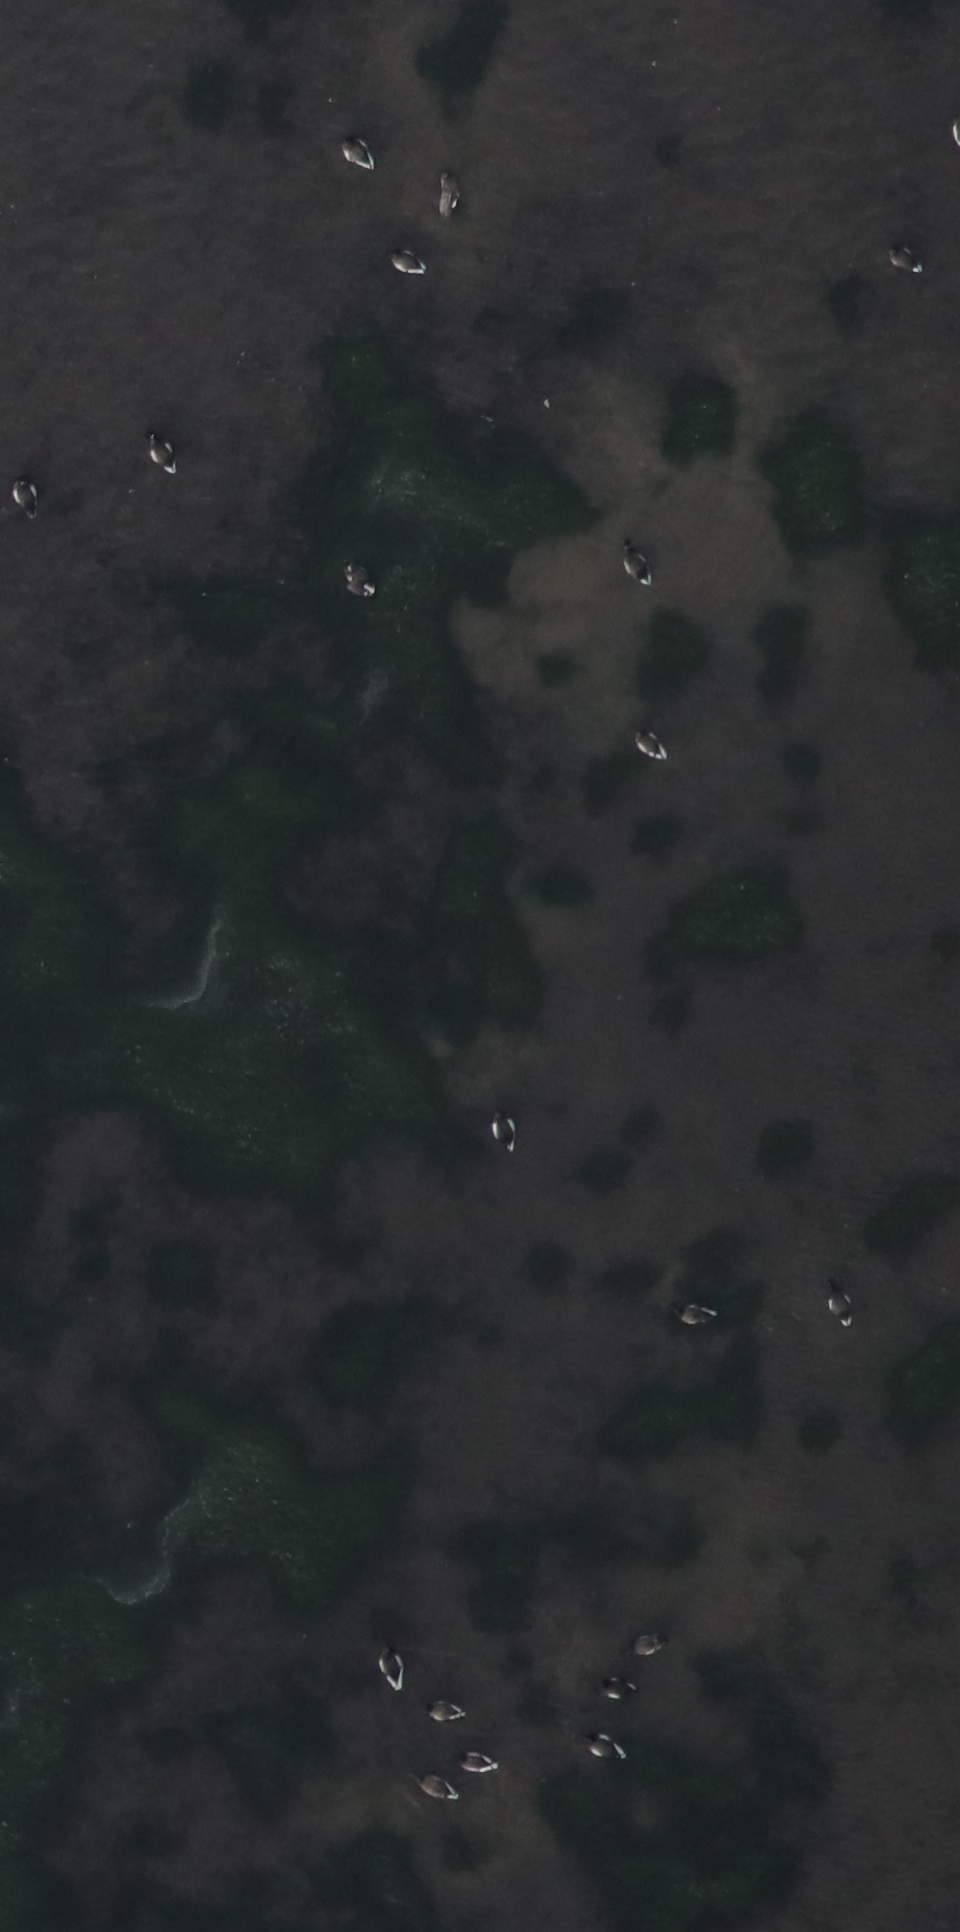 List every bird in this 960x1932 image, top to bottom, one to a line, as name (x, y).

brant (357, 152)
brant (448, 195)
brant (906, 260)
brant (408, 261)
brant (163, 454)
brant (27, 496)
brant (636, 566)
brant (360, 581)
brant (649, 743)
brant (504, 1129)
brant (839, 1304)
brant (693, 1312)
brant (646, 1645)
brant (392, 1665)
brant (617, 1686)
brant (445, 1711)
brant (603, 1746)
brant (476, 1762)
brant (436, 1785)